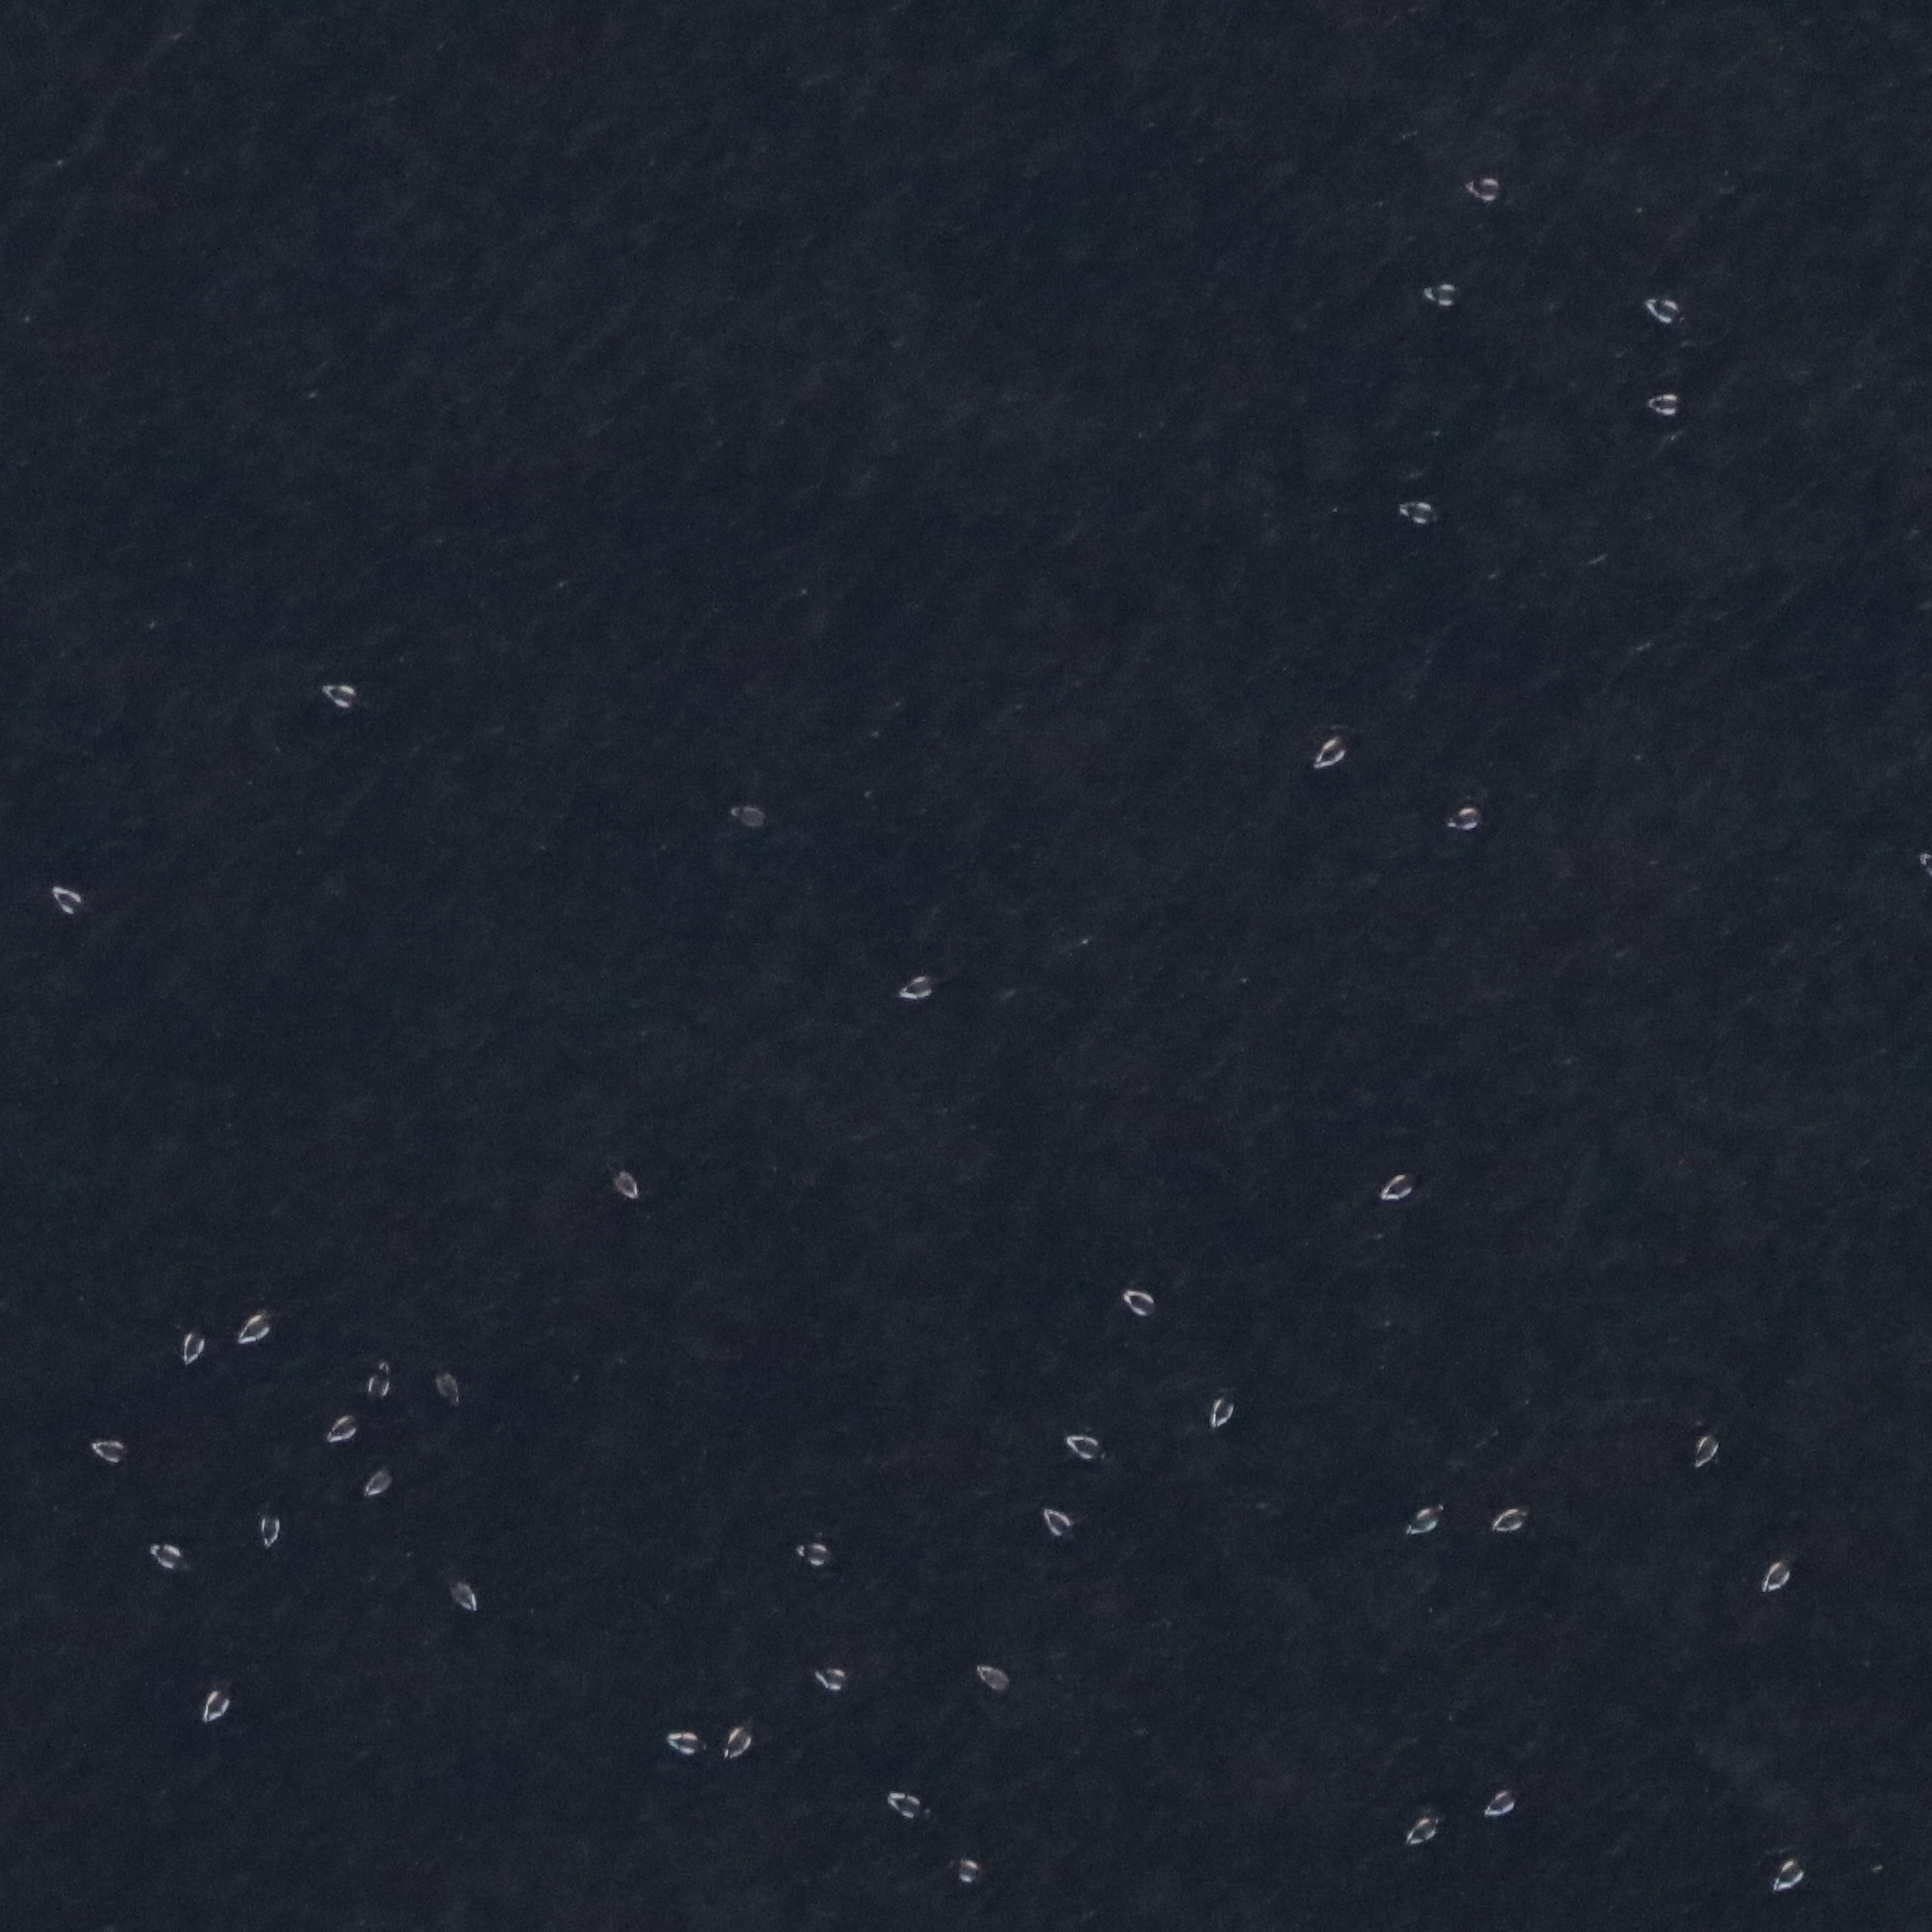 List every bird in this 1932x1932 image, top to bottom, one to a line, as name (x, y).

brant (1486, 190)
brant (1442, 294)
brant (1665, 310)
brant (1667, 405)
brant (1420, 512)
brant (342, 697)
brant (1334, 749)
brant (750, 815)
brant (1467, 818)
brant (69, 902)
brant (920, 987)
brant (622, 1183)
brant (1399, 1187)
brant (1141, 1303)
brant (256, 1327)
brant (192, 1347)
brant (380, 1382)
brant (447, 1387)
brant (1222, 1410)
brant (344, 1428)
brant (1087, 1449)
brant (1706, 1450)
brant (111, 1452)
brant (381, 1481)
brant (1424, 1521)
brant (1512, 1521)
brant (1061, 1525)
brant (269, 1531)
brant (816, 1553)
brant (167, 1557)
brant (1777, 1576)
brant (463, 1596)
brant (833, 1678)
brant (994, 1680)
brant (217, 1704)
brant (738, 1741)
brant (686, 1743)
brant (1504, 1804)
brant (909, 1807)
brant (1424, 1828)
brant (967, 1872)
brant (1790, 1872)